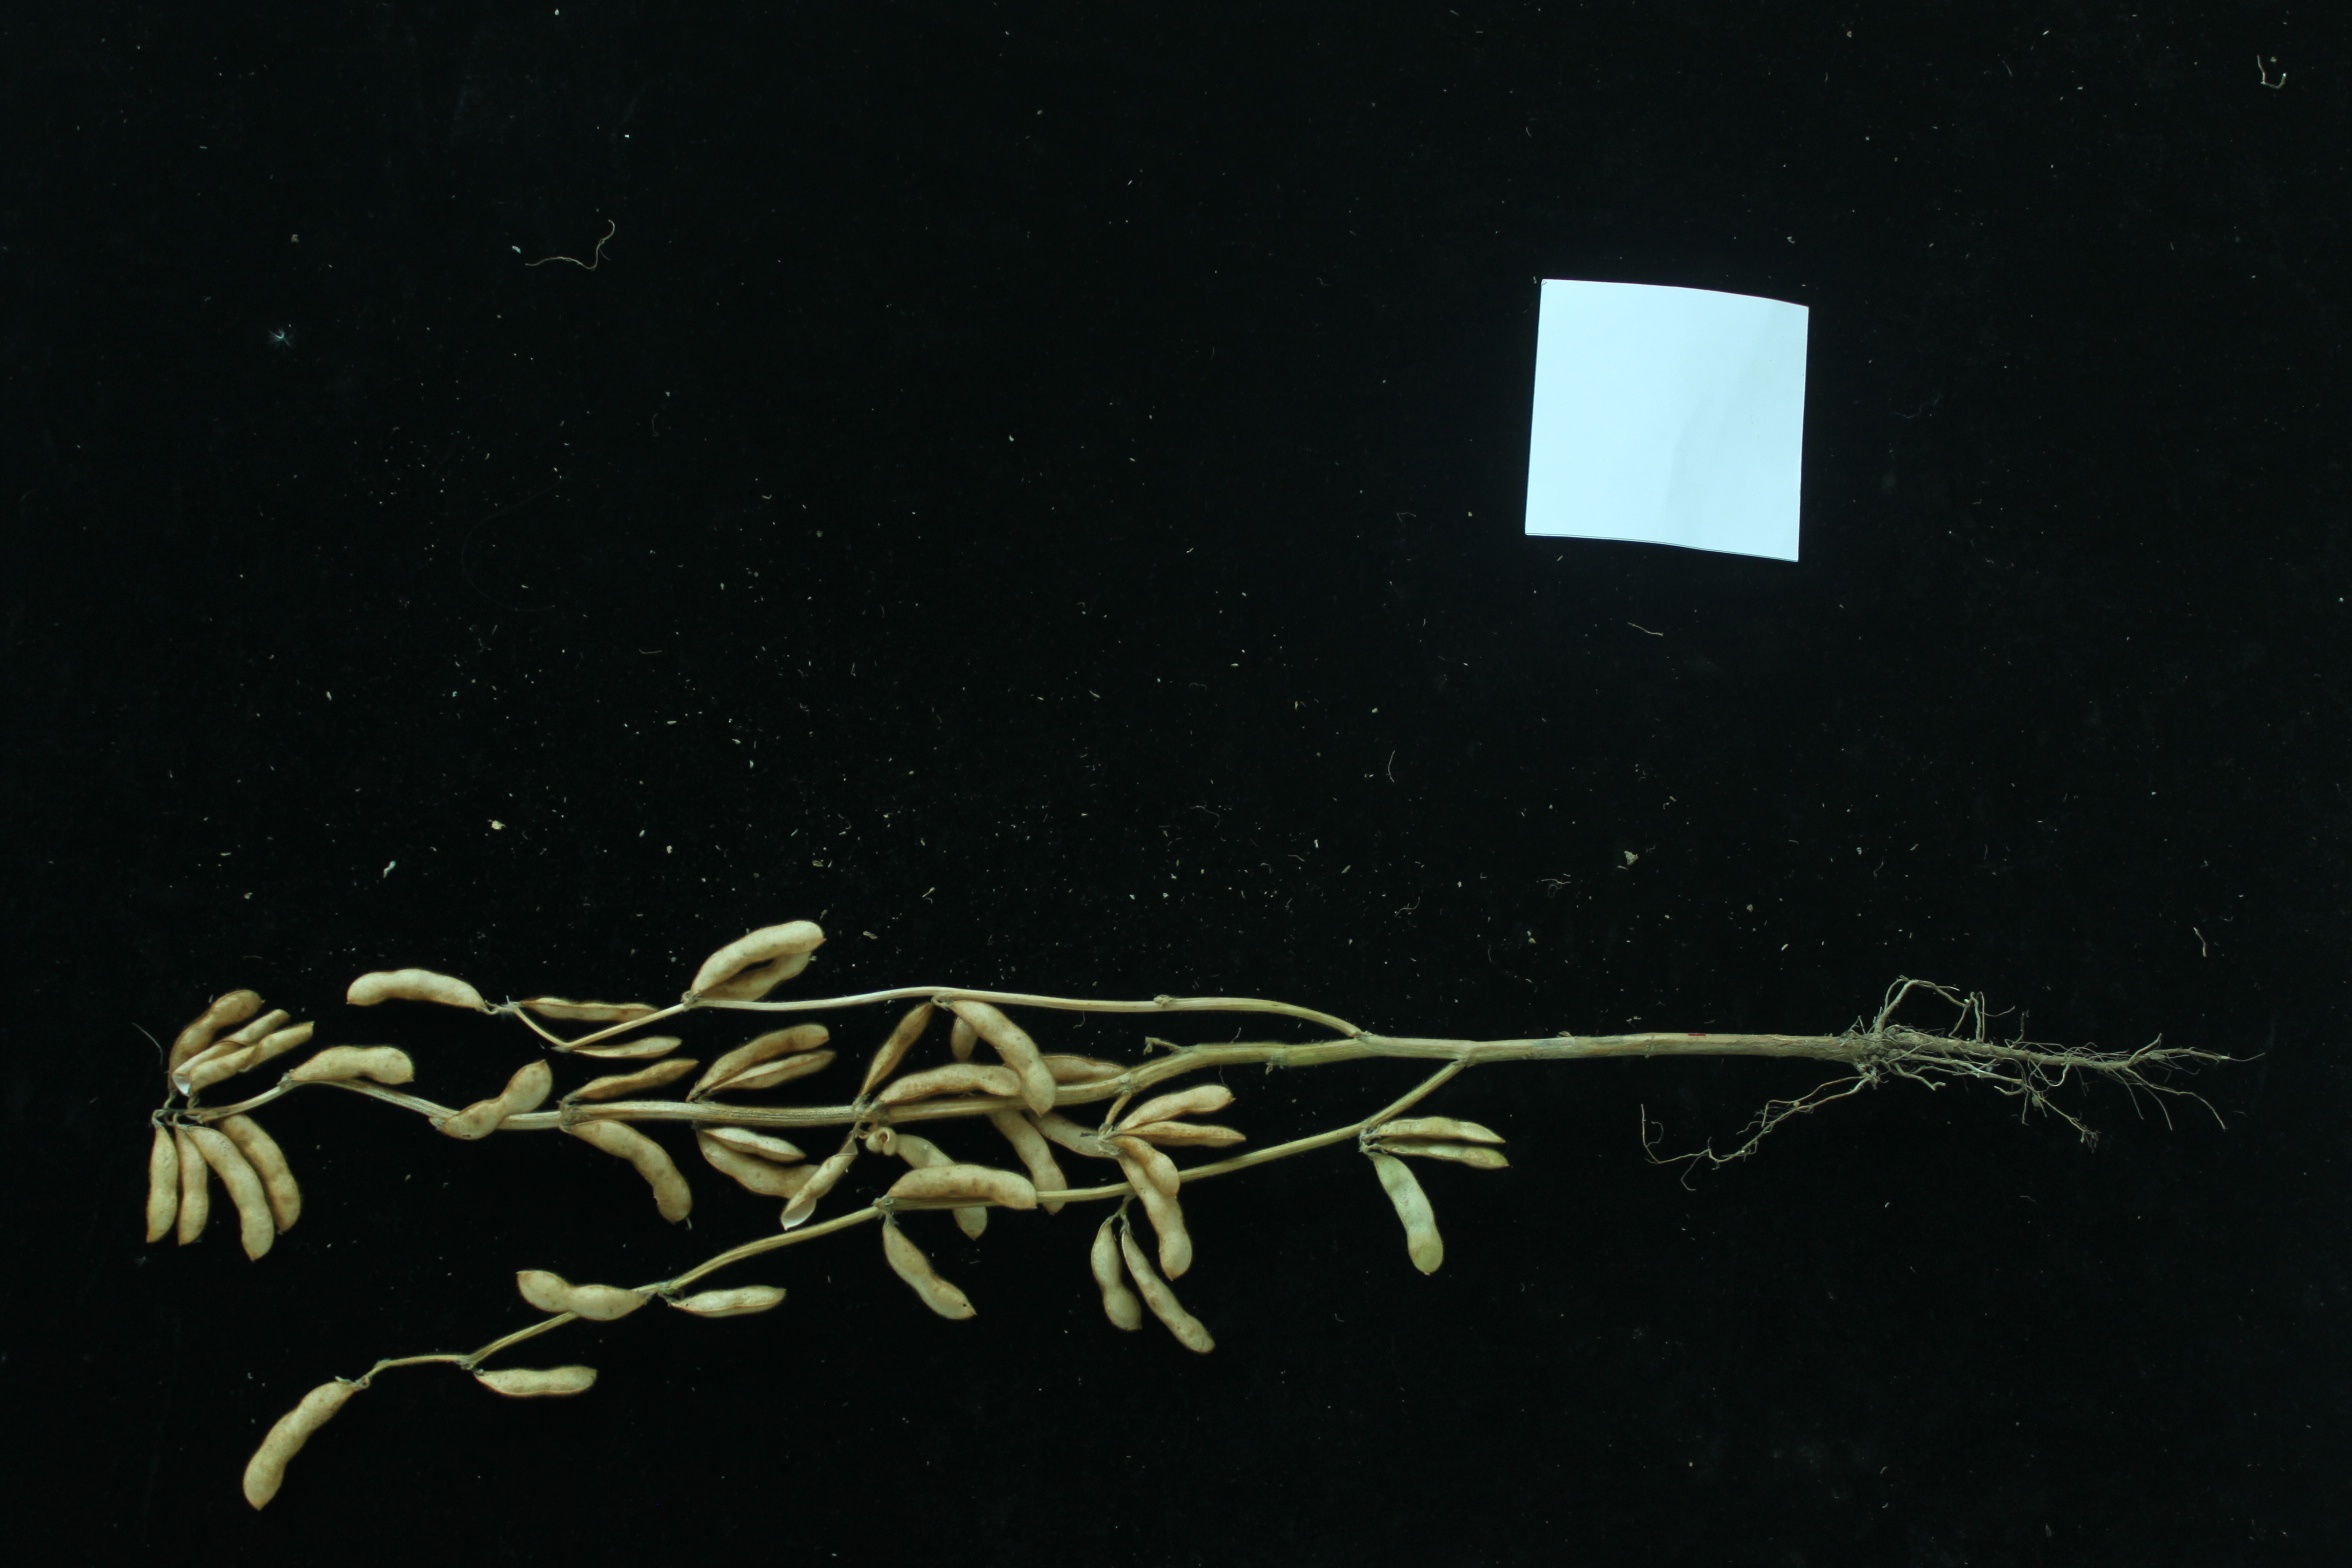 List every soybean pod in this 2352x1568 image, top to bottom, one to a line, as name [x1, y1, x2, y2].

soybean pod [685, 922, 823, 1002]
soybean pod [698, 944, 808, 1003]
soybean pod [345, 969, 488, 1008]
soybean pod [169, 991, 258, 1088]
soybean pod [507, 997, 662, 1025]
soybean pod [938, 1000, 1055, 1115]
soybean pod [855, 1002, 934, 1103]
soybean pod [686, 1023, 829, 1101]
soybean pod [554, 1037, 681, 1058]
soybean pod [280, 1046, 413, 1085]
soybean pod [704, 1051, 835, 1093]
soybean pod [1021, 1055, 1125, 1085]
soybean pod [428, 1060, 552, 1141]
soybean pod [561, 1060, 698, 1103]
soybean pod [869, 1063, 1021, 1109]
soybean pod [1104, 1084, 1232, 1138]
soybean pod [1024, 1096, 1125, 1157]
soybean pod [967, 1100, 1066, 1213]
soybean pod [220, 1115, 301, 1231]
soybean pod [1364, 1117, 1506, 1143]
soybean pod [558, 1119, 692, 1221]
soybean pod [146, 1120, 177, 1242]
soybean pod [1113, 1122, 1245, 1147]
soybean pod [171, 1124, 274, 1259]
soybean pod [168, 1125, 209, 1244]
soybean pod [694, 1125, 829, 1199]
soybean pod [700, 1126, 805, 1161]
soybean pod [867, 1135, 985, 1236]
soybean pod [1100, 1135, 1180, 1195]
soybean pod [780, 1138, 857, 1230]
soybean pod [1369, 1139, 1509, 1168]
soybean pod [1361, 1148, 1443, 1276]
soybean pod [1109, 1150, 1192, 1278]
soybean pod [876, 1165, 1038, 1210]
soybean pod [882, 1216, 975, 1320]
soybean pod [1090, 1216, 1140, 1330]
soybean pod [1121, 1223, 1214, 1353]
soybean pod [516, 1270, 650, 1319]
soybean pod [663, 1287, 785, 1317]
soybean pod [474, 1367, 597, 1397]
soybean pod [243, 1380, 358, 1509]